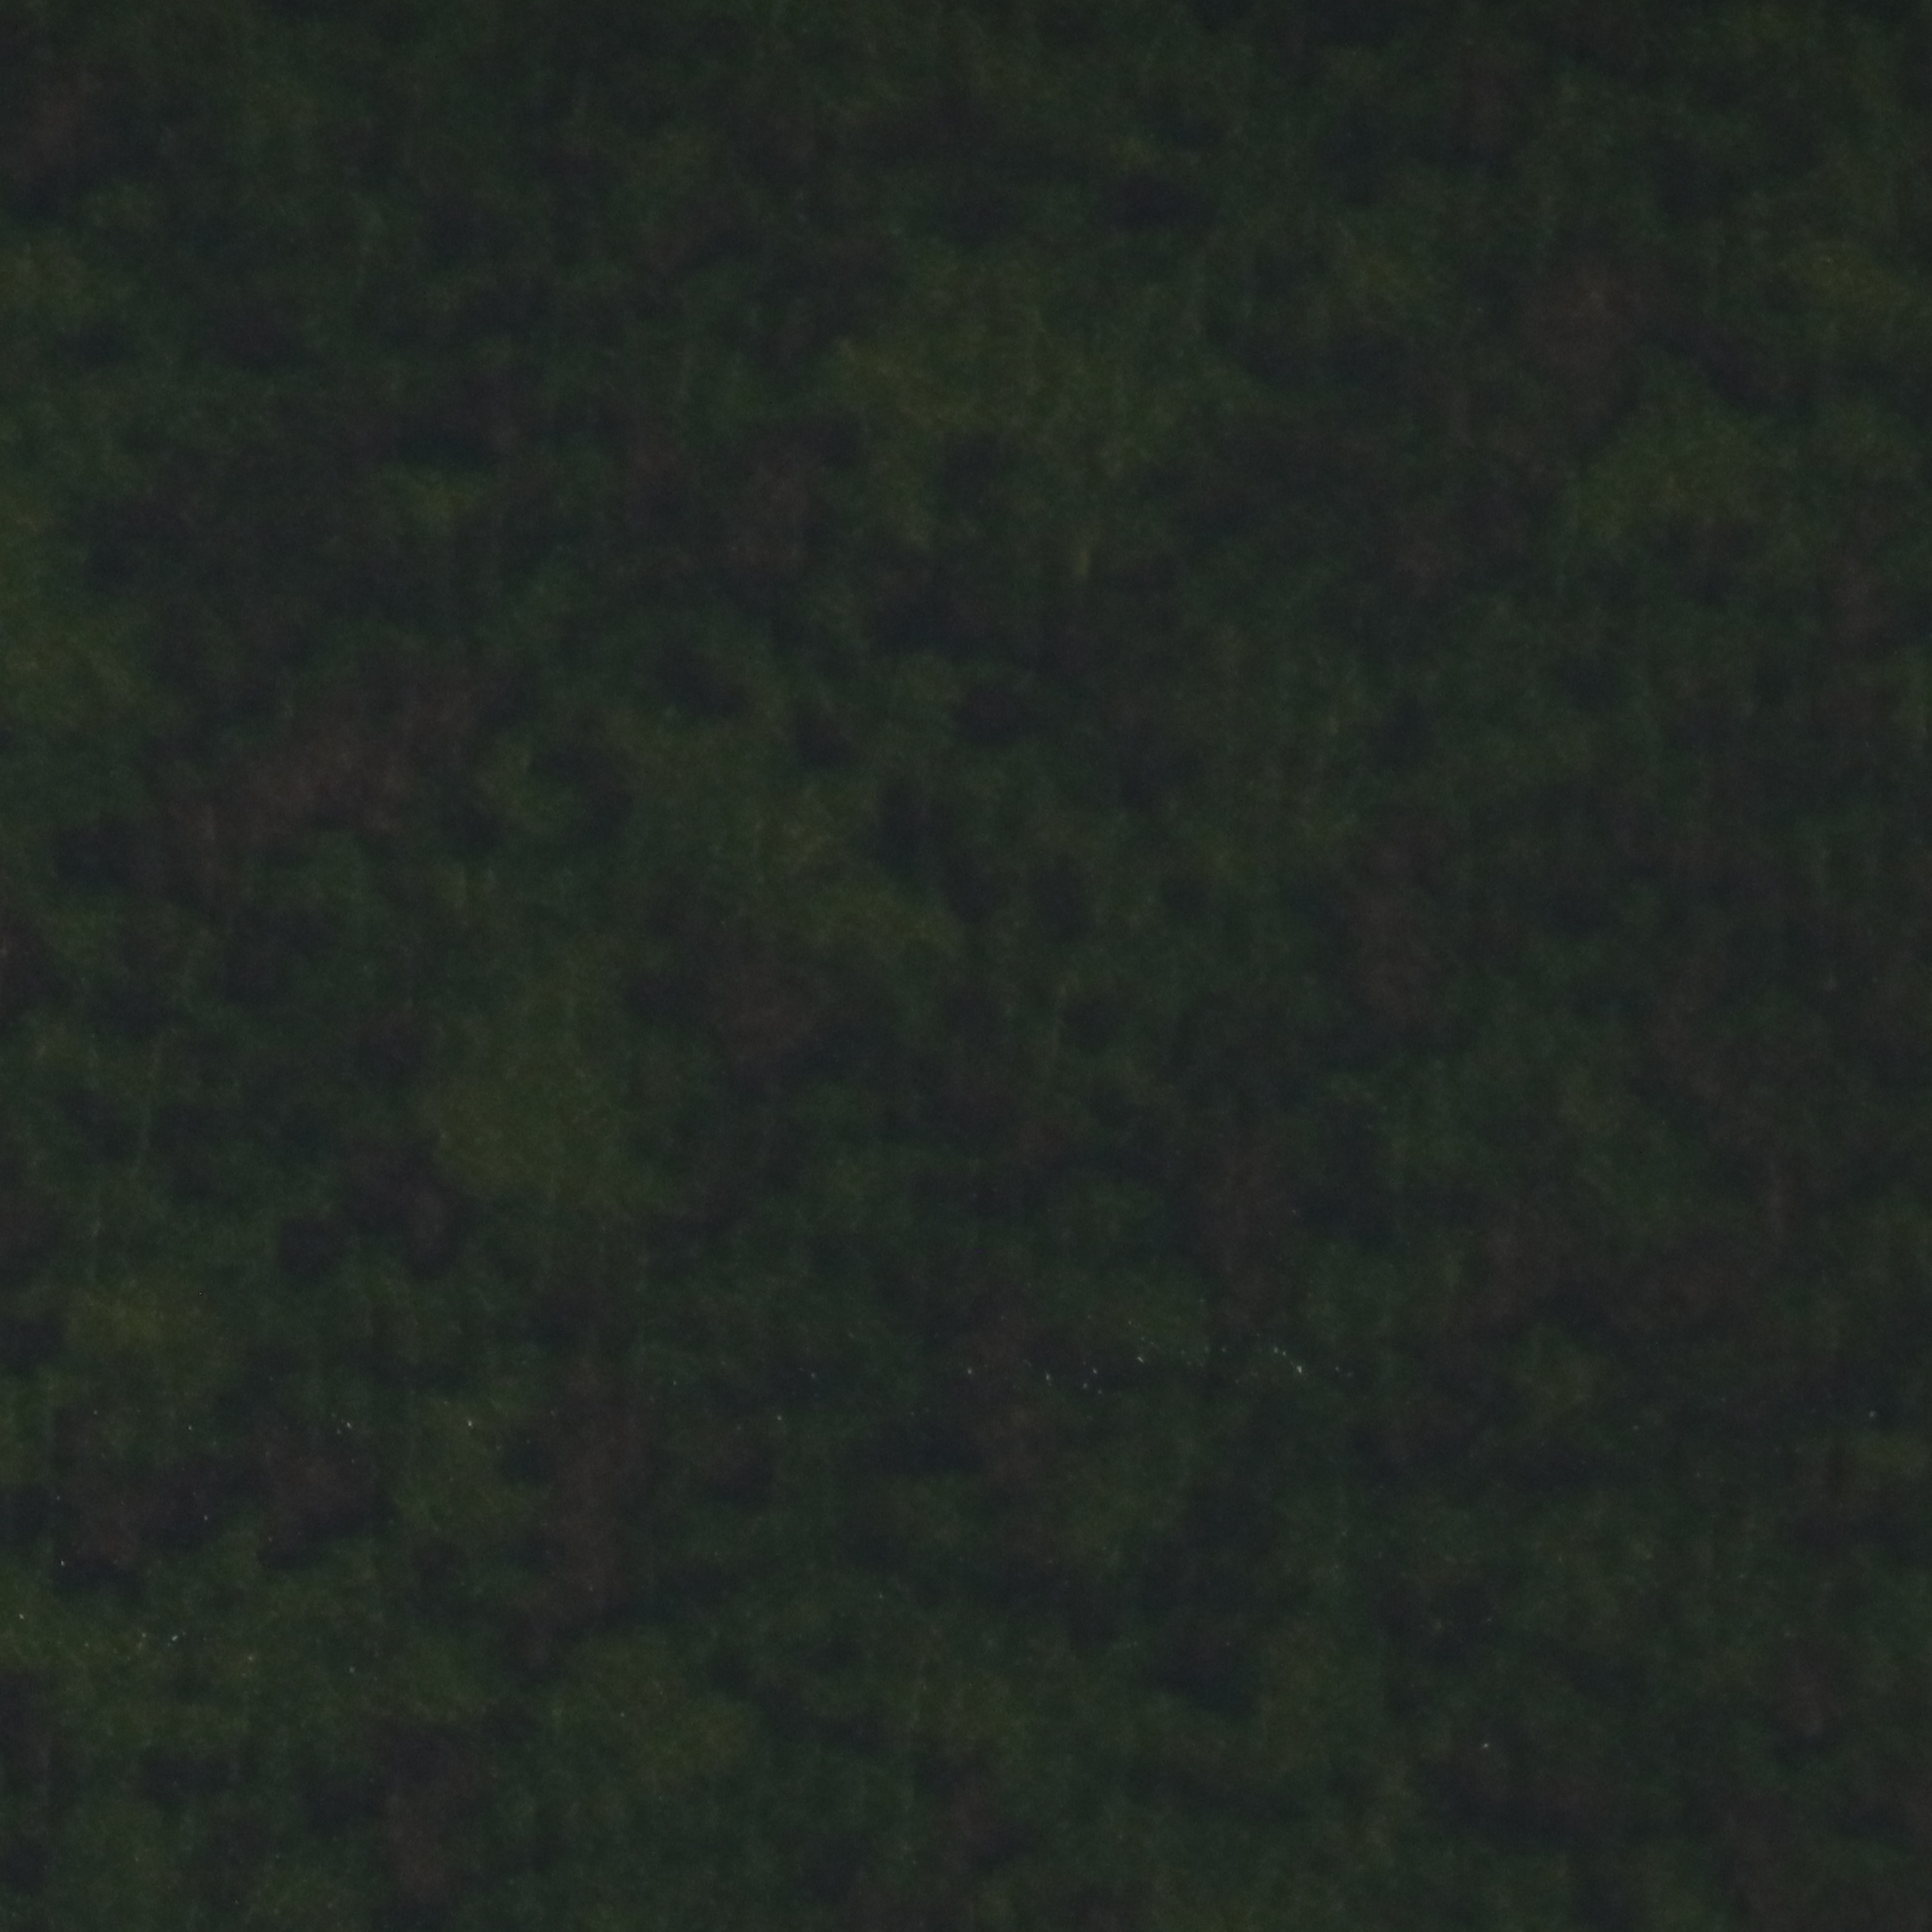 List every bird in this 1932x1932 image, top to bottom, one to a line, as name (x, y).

None